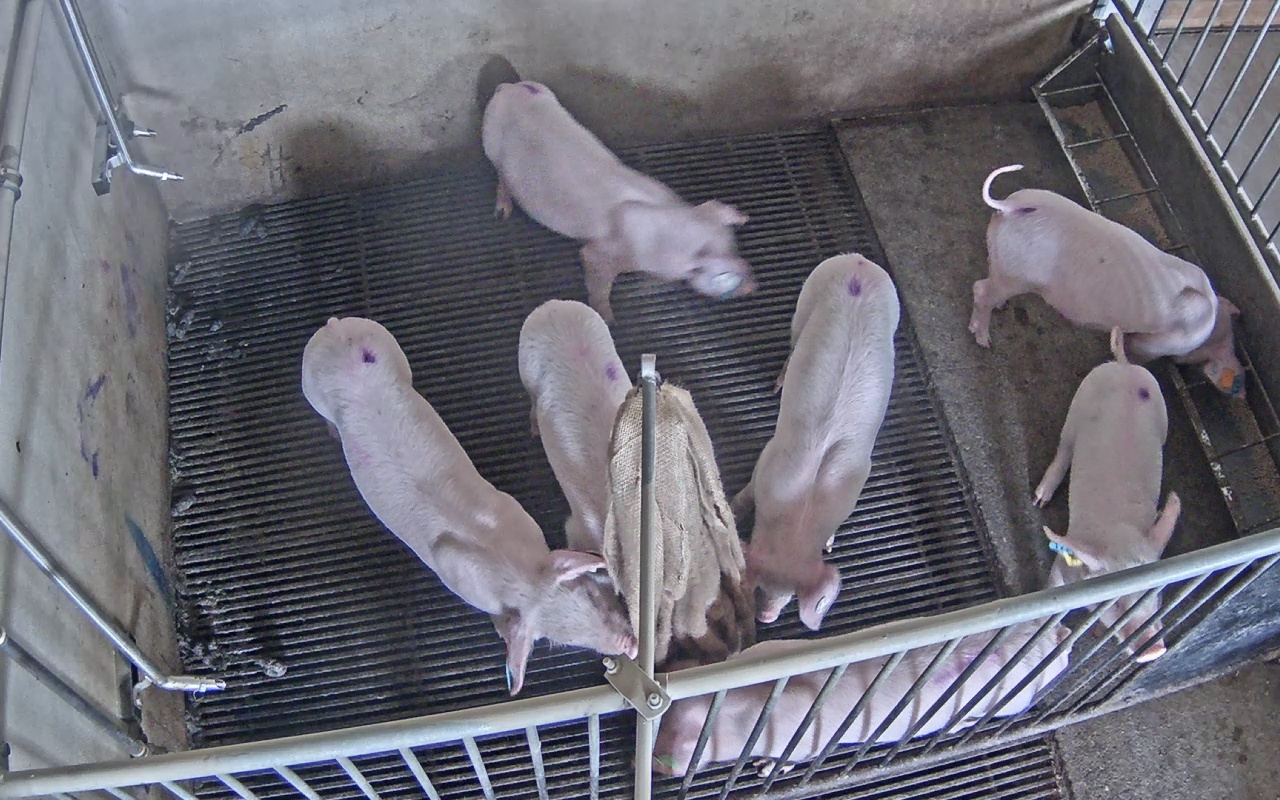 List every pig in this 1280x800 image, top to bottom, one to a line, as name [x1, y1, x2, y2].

pig [482, 80, 761, 323]
pig [968, 164, 1245, 395]
pig [727, 253, 902, 632]
pig [519, 298, 636, 557]
pig [302, 317, 641, 698]
pig [1034, 327, 1181, 664]
pig [625, 615, 1075, 776]